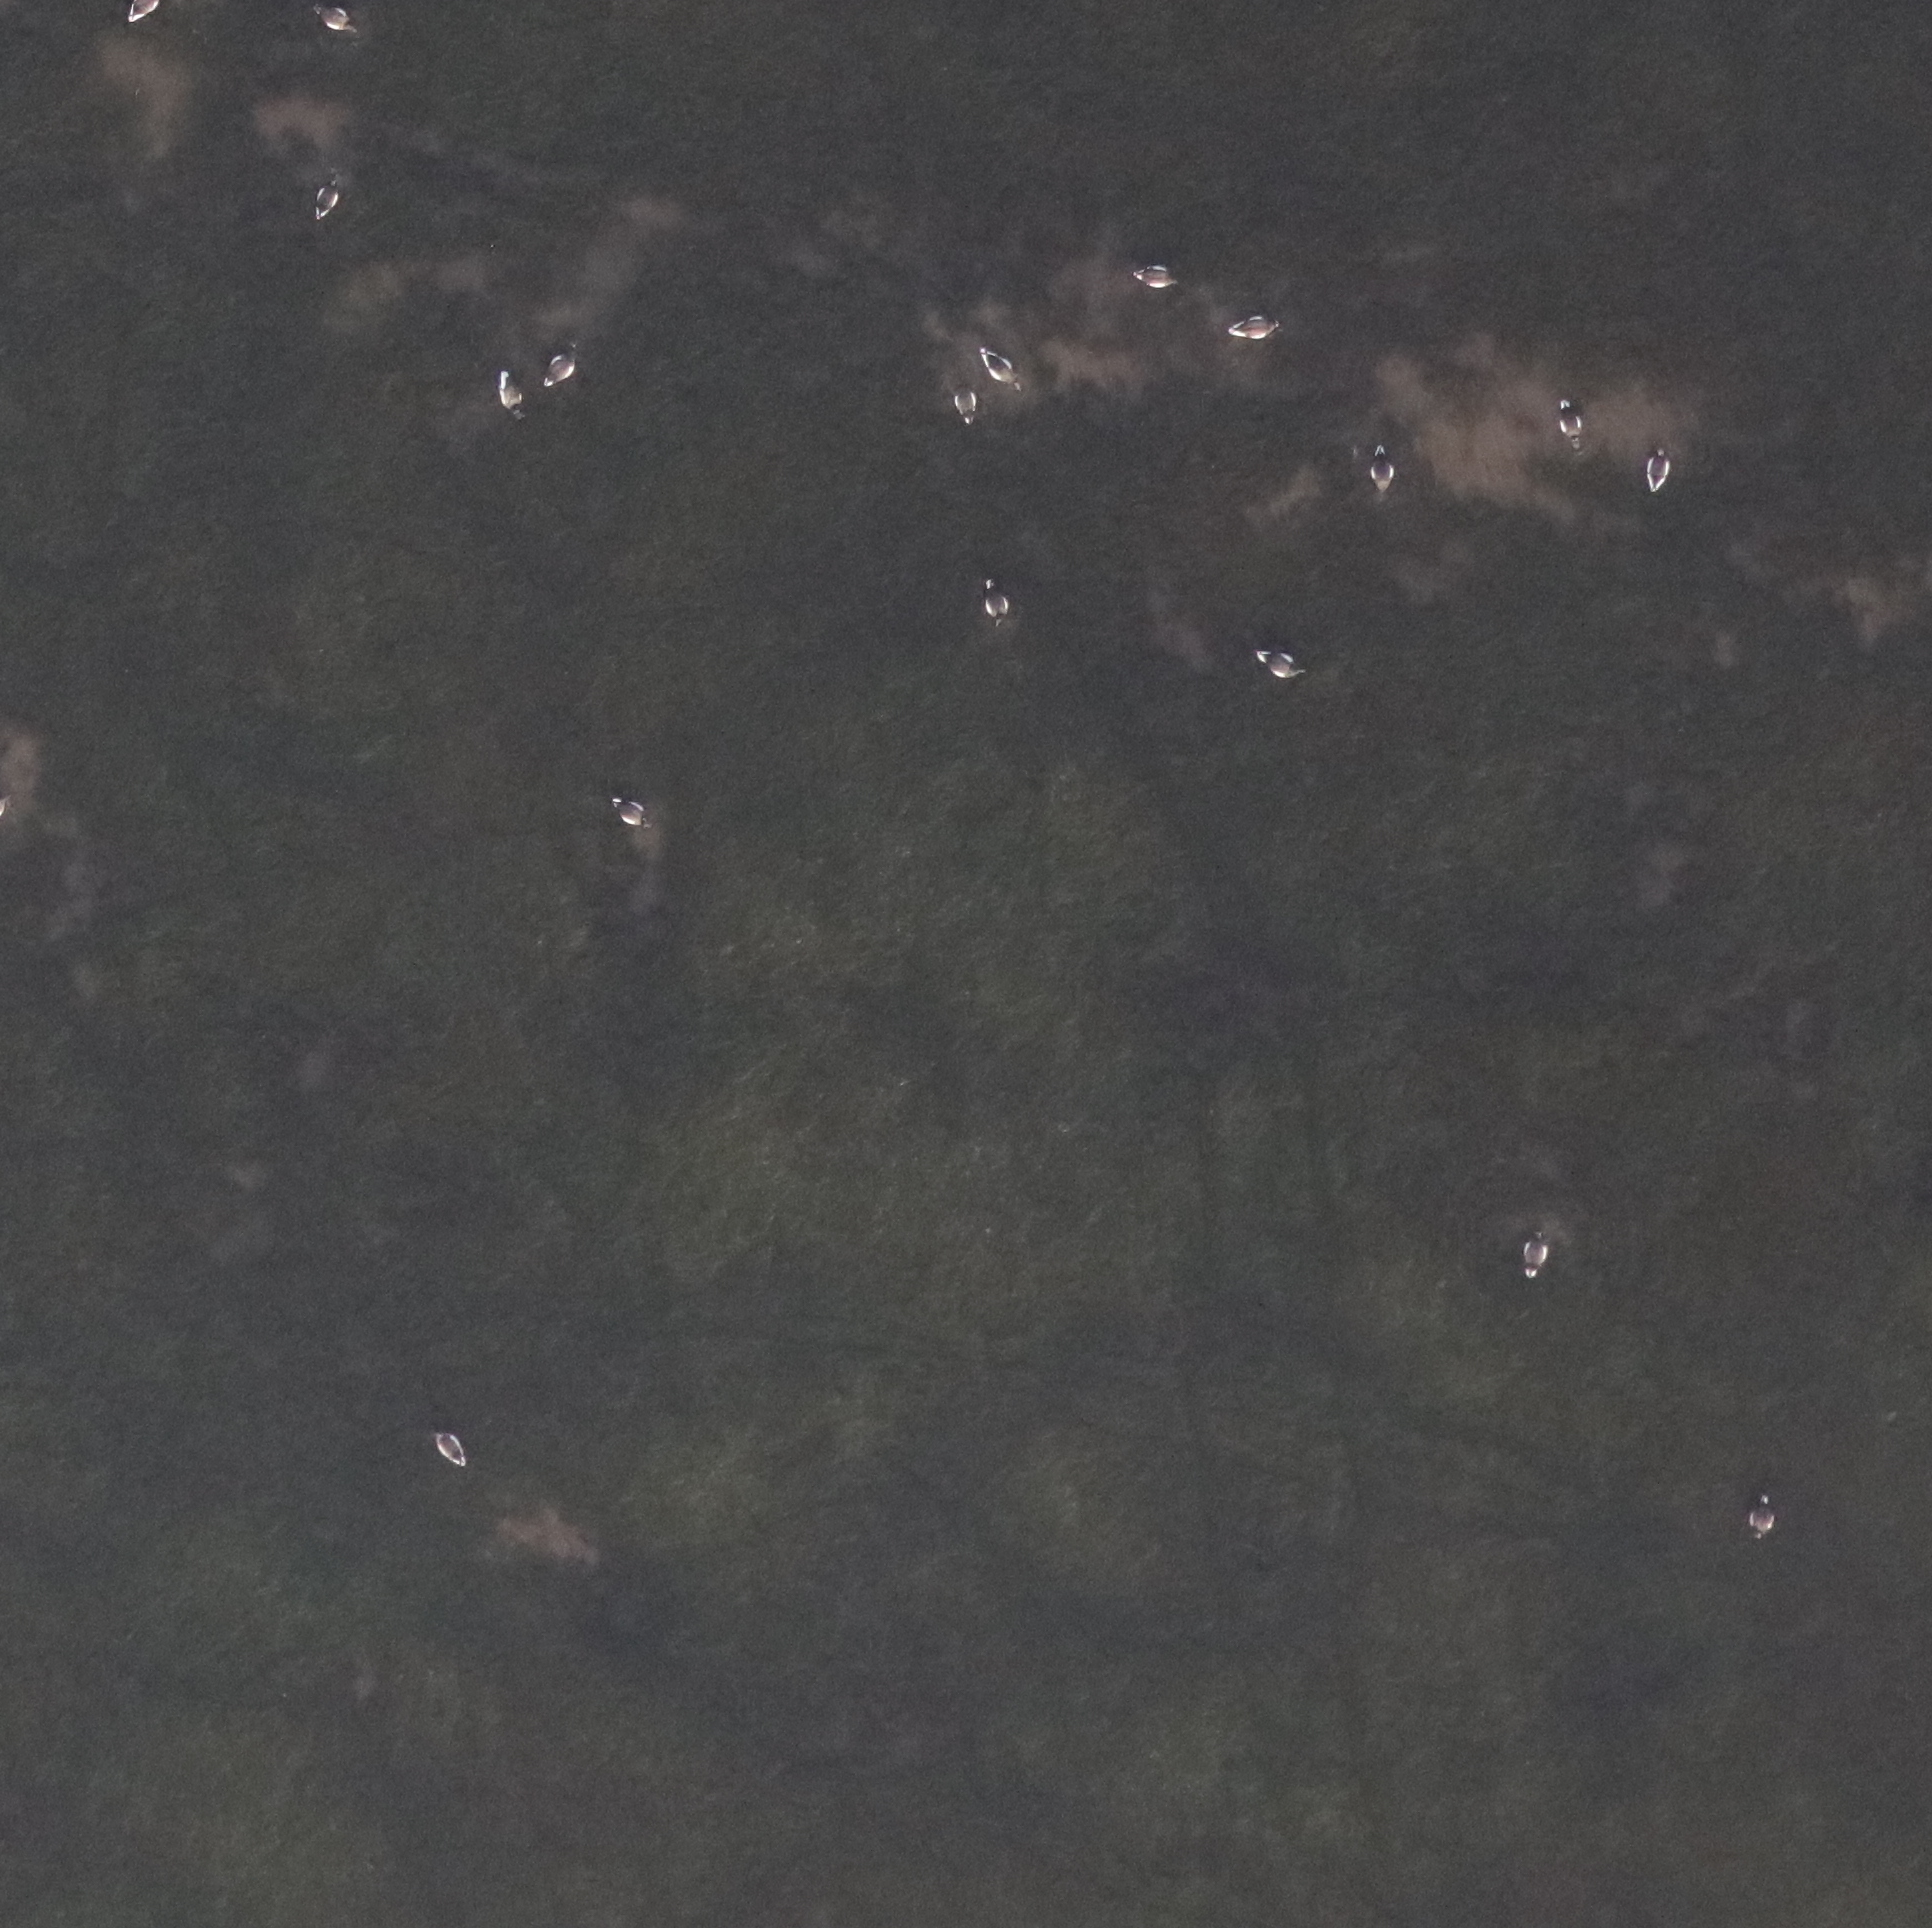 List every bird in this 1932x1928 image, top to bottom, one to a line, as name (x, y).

brant (145, 3)
brant (337, 18)
brant (326, 198)
brant (1156, 277)
brant (1256, 328)
brant (1000, 368)
brant (559, 370)
brant (510, 393)
brant (968, 406)
brant (1569, 425)
brant (1658, 470)
brant (1381, 473)
brant (997, 603)
brant (1280, 665)
brant (632, 812)
brant (1535, 1254)
brant (451, 1446)
brant (1762, 1517)